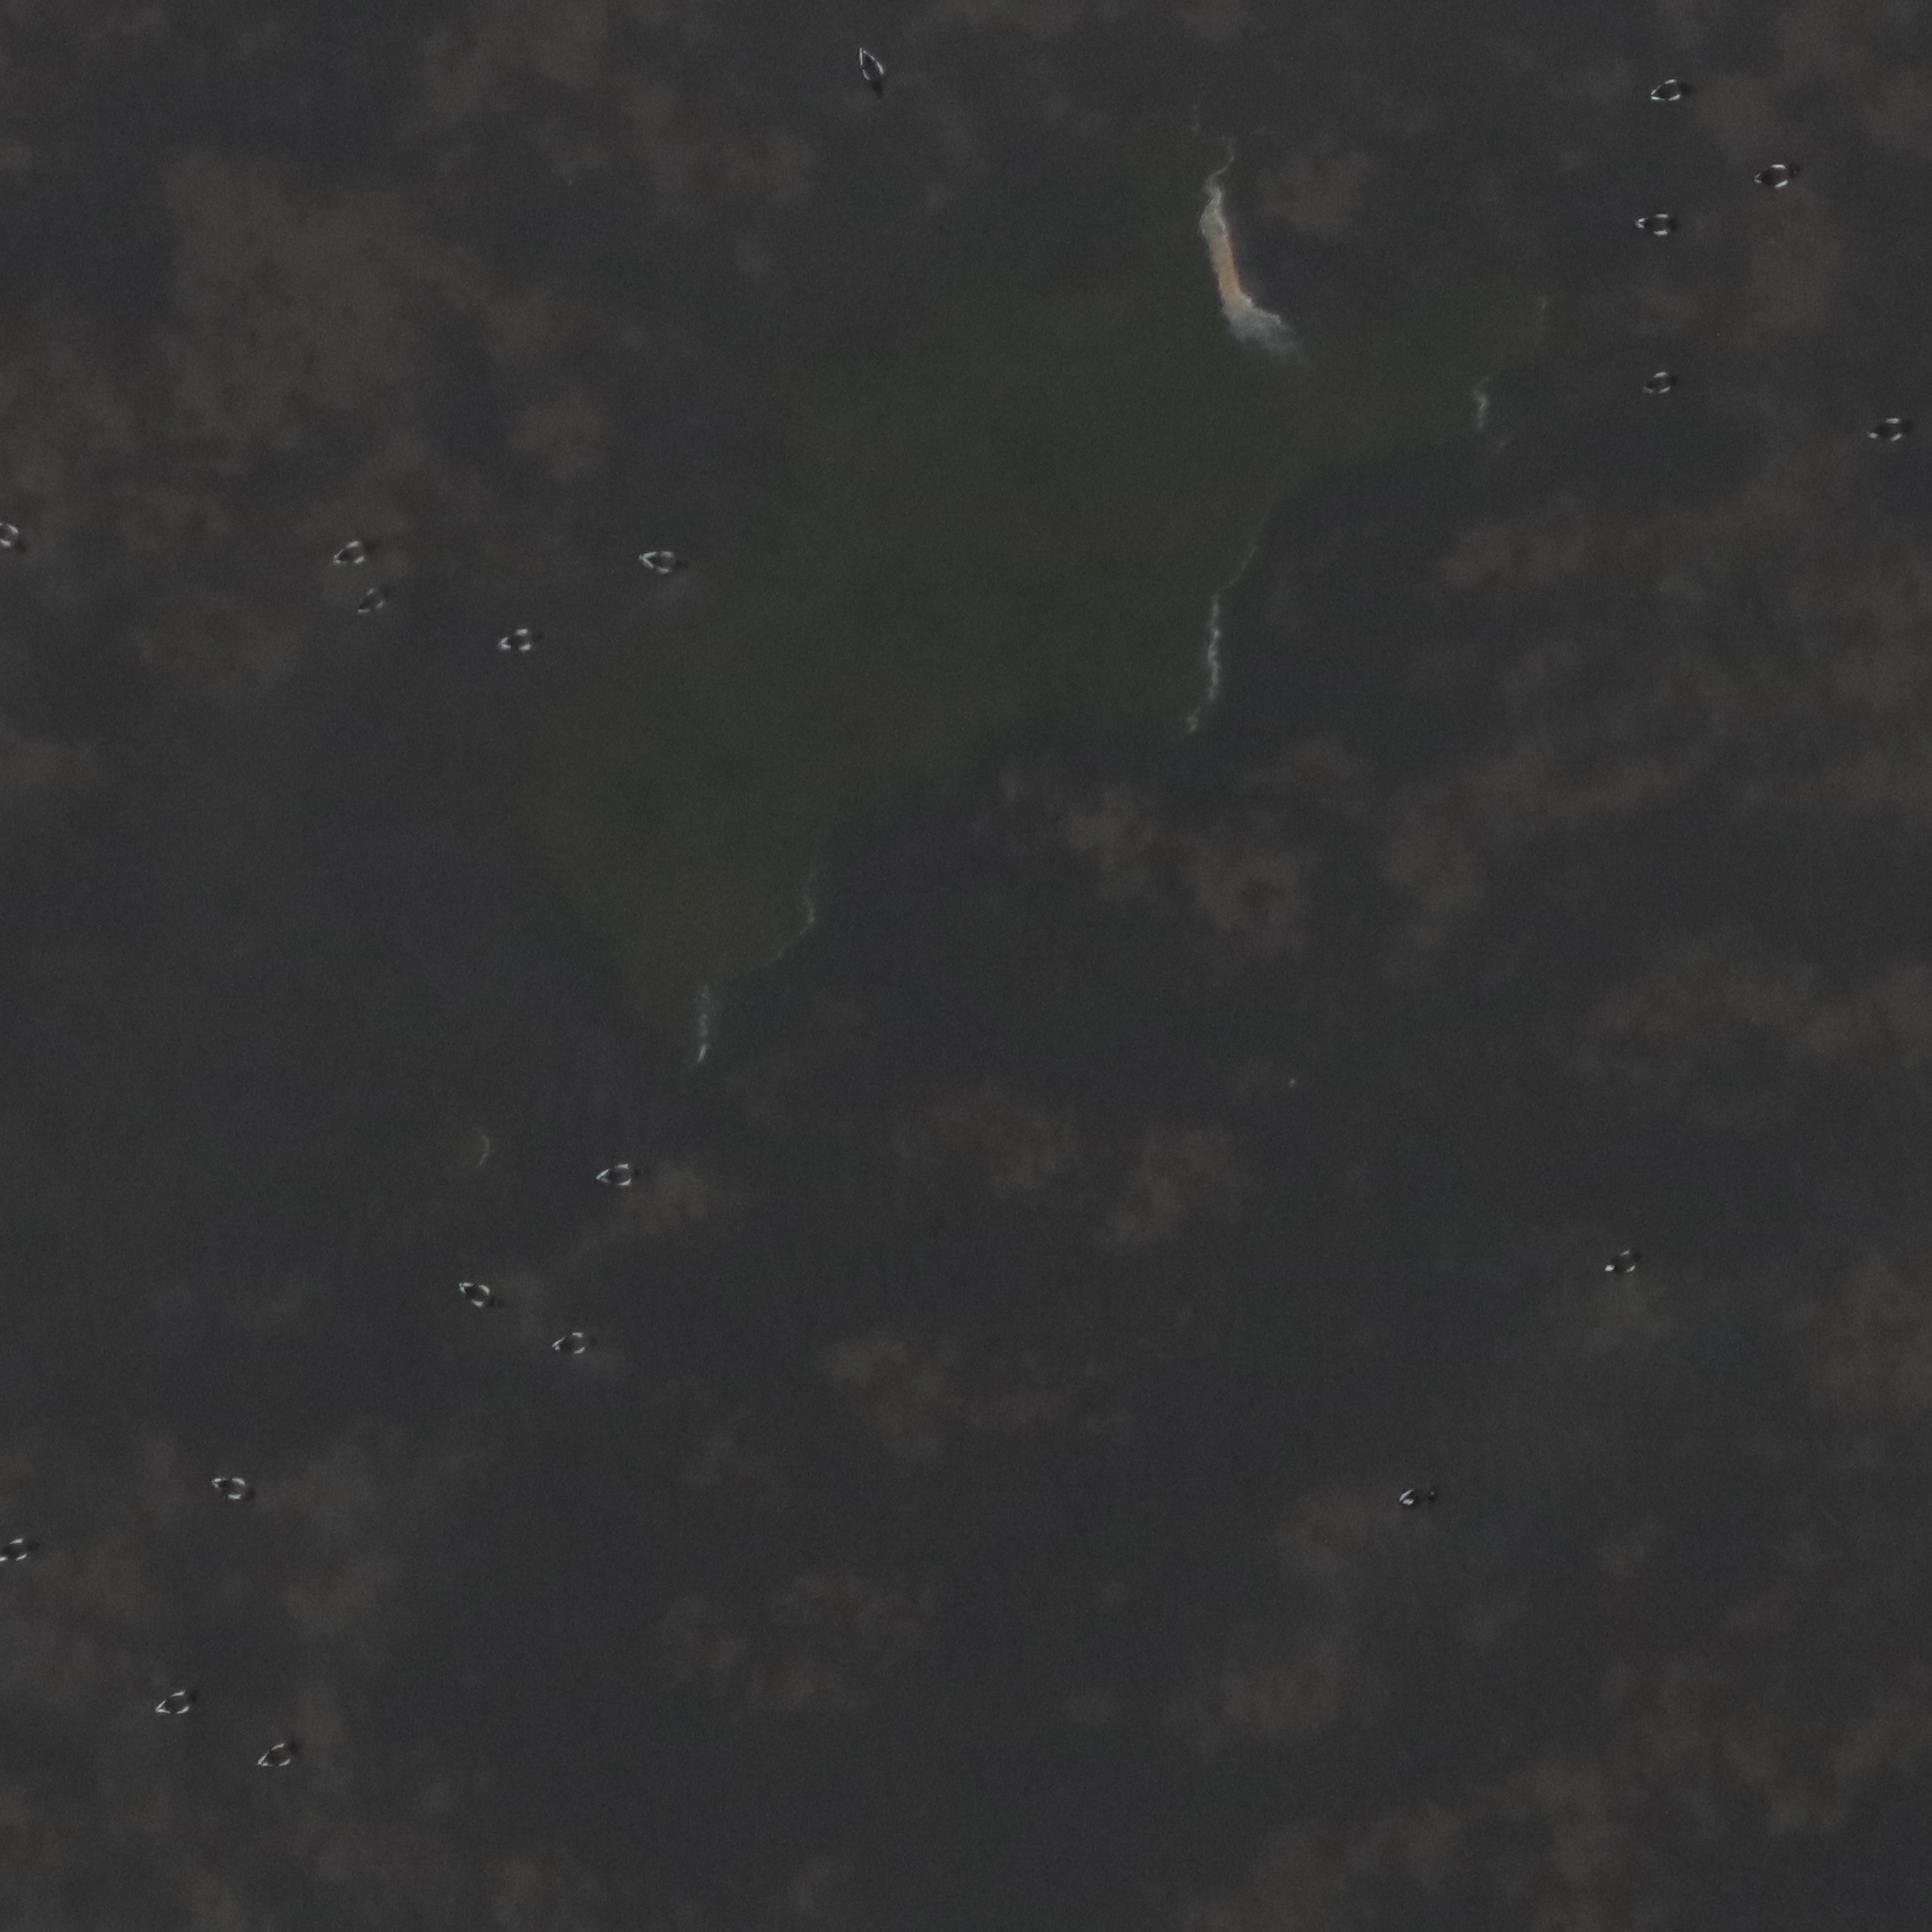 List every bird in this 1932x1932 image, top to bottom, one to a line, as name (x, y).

brant (873, 71)
brant (1669, 91)
brant (1776, 176)
brant (1658, 226)
brant (1657, 387)
brant (1885, 429)
brant (7, 533)
brant (353, 554)
brant (665, 561)
brant (377, 598)
brant (521, 643)
brant (620, 1174)
brant (1627, 1261)
brant (481, 1295)
brant (576, 1343)
brant (234, 1487)
brant (1418, 1496)
brant (23, 1546)
brant (177, 1702)
brant (280, 1754)